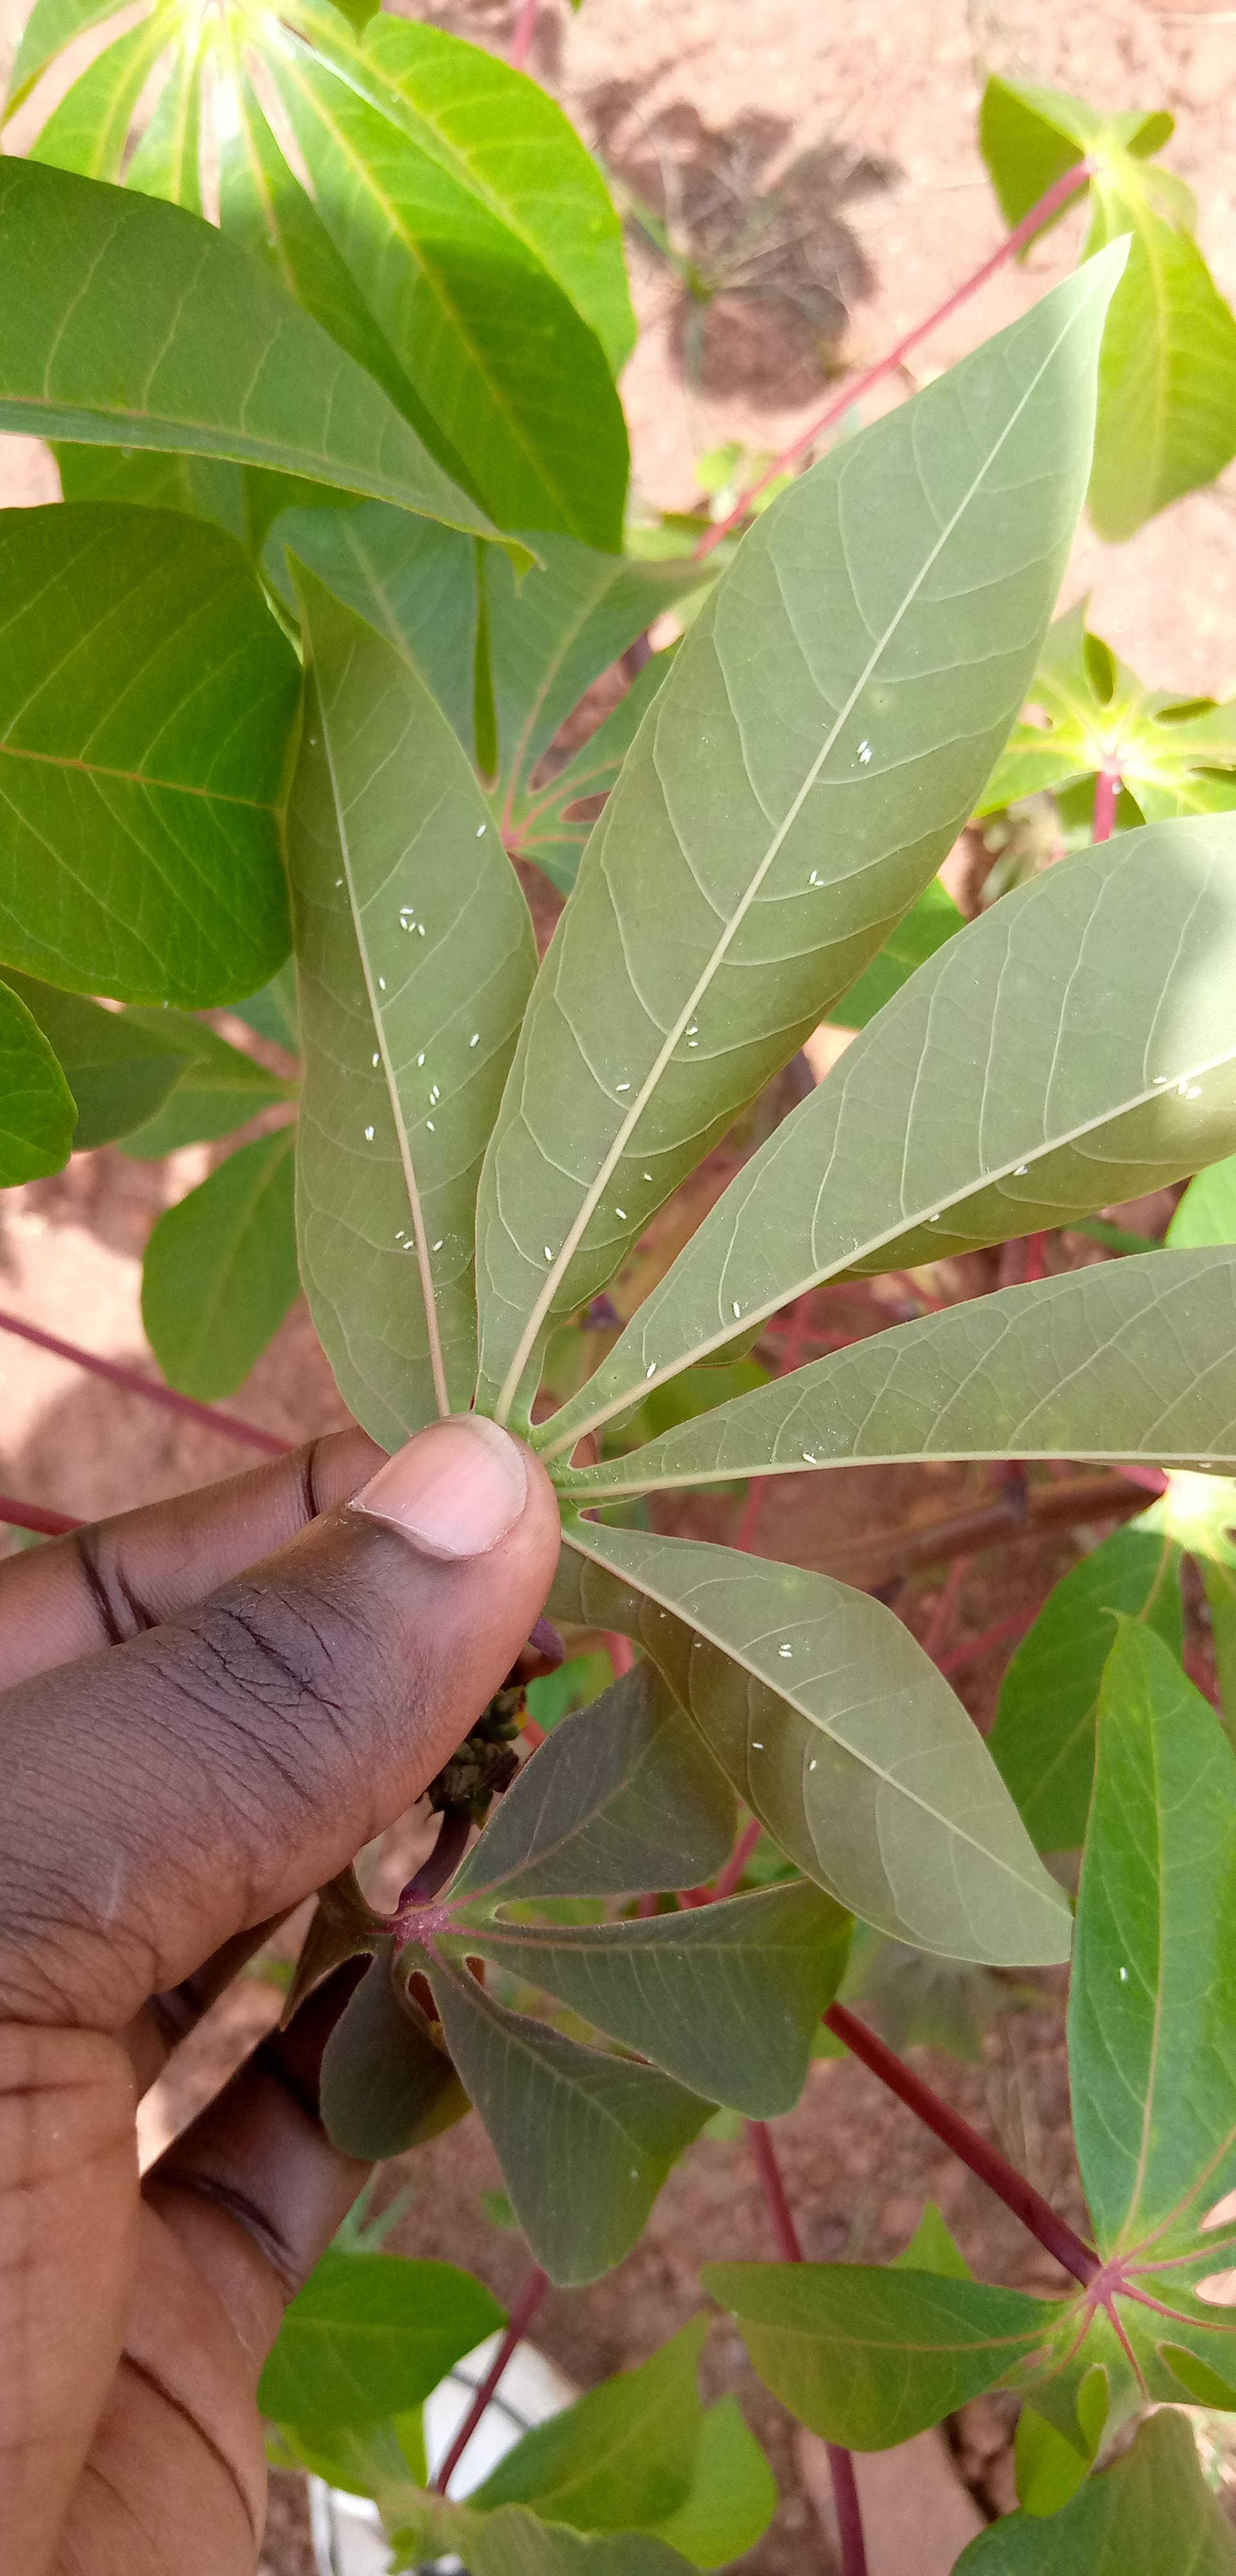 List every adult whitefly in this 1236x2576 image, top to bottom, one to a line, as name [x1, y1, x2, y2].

whitefly [856, 739, 868, 752]
whitefly [858, 748, 874, 765]
whitefly [472, 820, 493, 841]
whitefly [807, 869, 818, 889]
whitefly [333, 878, 344, 889]
whitefly [813, 880, 825, 889]
whitefly [397, 905, 417, 916]
whitefly [398, 915, 408, 930]
whitefly [409, 920, 417, 933]
whitefly [416, 923, 427, 940]
whitefly [376, 974, 388, 994]
whitefly [683, 1025, 702, 1036]
whitefly [467, 1030, 482, 1048]
whitefly [685, 1039, 700, 1050]
whitefly [415, 1049, 430, 1070]
whitefly [370, 1051, 383, 1070]
whitefly [1148, 1074, 1170, 1086]
whitefly [1177, 1076, 1186, 1097]
whitefly [613, 1080, 632, 1094]
whitefly [431, 1081, 443, 1100]
whitefly [1187, 1086, 1206, 1103]
whitefly [427, 1092, 440, 1108]
whitefly [424, 1118, 438, 1135]
whitefly [364, 1126, 370, 1142]
whitefly [368, 1126, 377, 1144]
whitefly [1011, 1162, 1029, 1180]
whitefly [641, 1171, 656, 1184]
whitefly [613, 1206, 627, 1222]
whitefly [929, 1213, 942, 1223]
whitefly [395, 1229, 407, 1242]
whitefly [431, 1238, 447, 1255]
whitefly [401, 1239, 414, 1253]
whitefly [542, 1244, 556, 1263]
whitefly [729, 1298, 746, 1320]
whitefly [642, 1358, 659, 1380]
whitefly [799, 1451, 819, 1467]
whitefly [1195, 1461, 1212, 1471]
whitefly [657, 1607, 666, 1622]
whitefly [691, 1640, 703, 1651]
whitefly [778, 1640, 795, 1652]
whitefly [776, 1649, 796, 1660]
whitefly [749, 1738, 765, 1754]
whitefly [805, 1757, 818, 1773]
whitefly [1116, 1964, 1130, 1986]